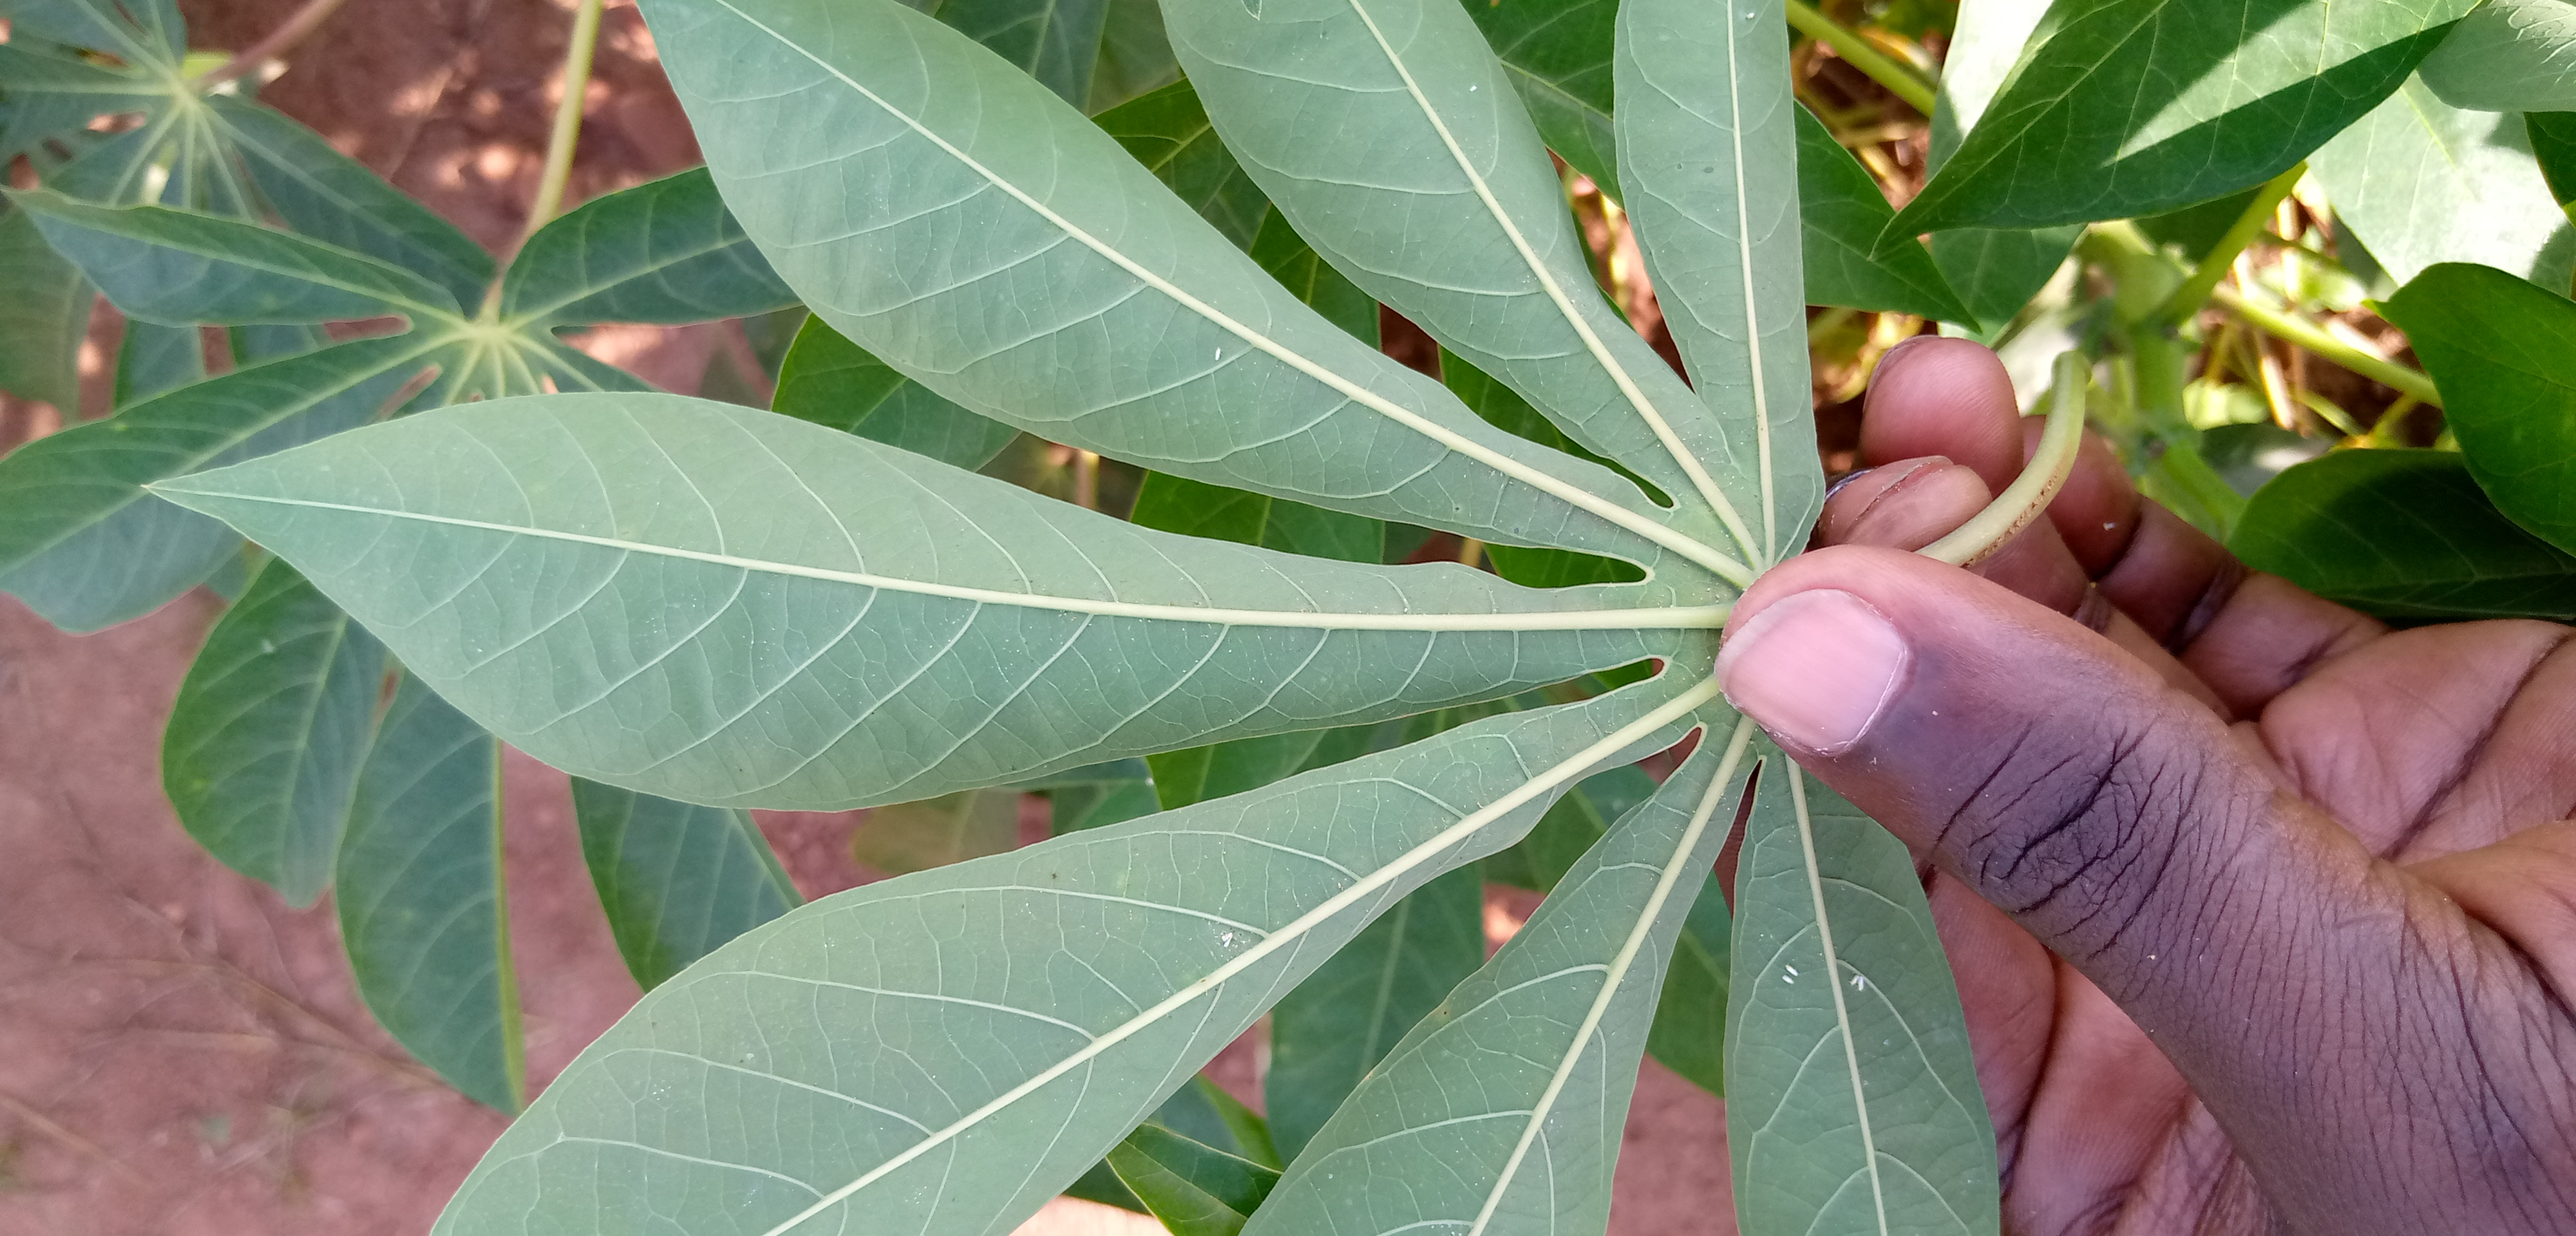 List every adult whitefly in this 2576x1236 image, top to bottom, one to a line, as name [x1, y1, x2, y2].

whitefly [1745, 10, 1756, 21]
whitefly [1467, 83, 1481, 95]
whitefly [1213, 346, 1223, 363]
whitefly [1219, 930, 1235, 951]
whitefly [1783, 963, 1800, 977]
whitefly [1780, 973, 1795, 986]
whitefly [1848, 973, 1859, 987]
whitefly [1857, 974, 1865, 993]